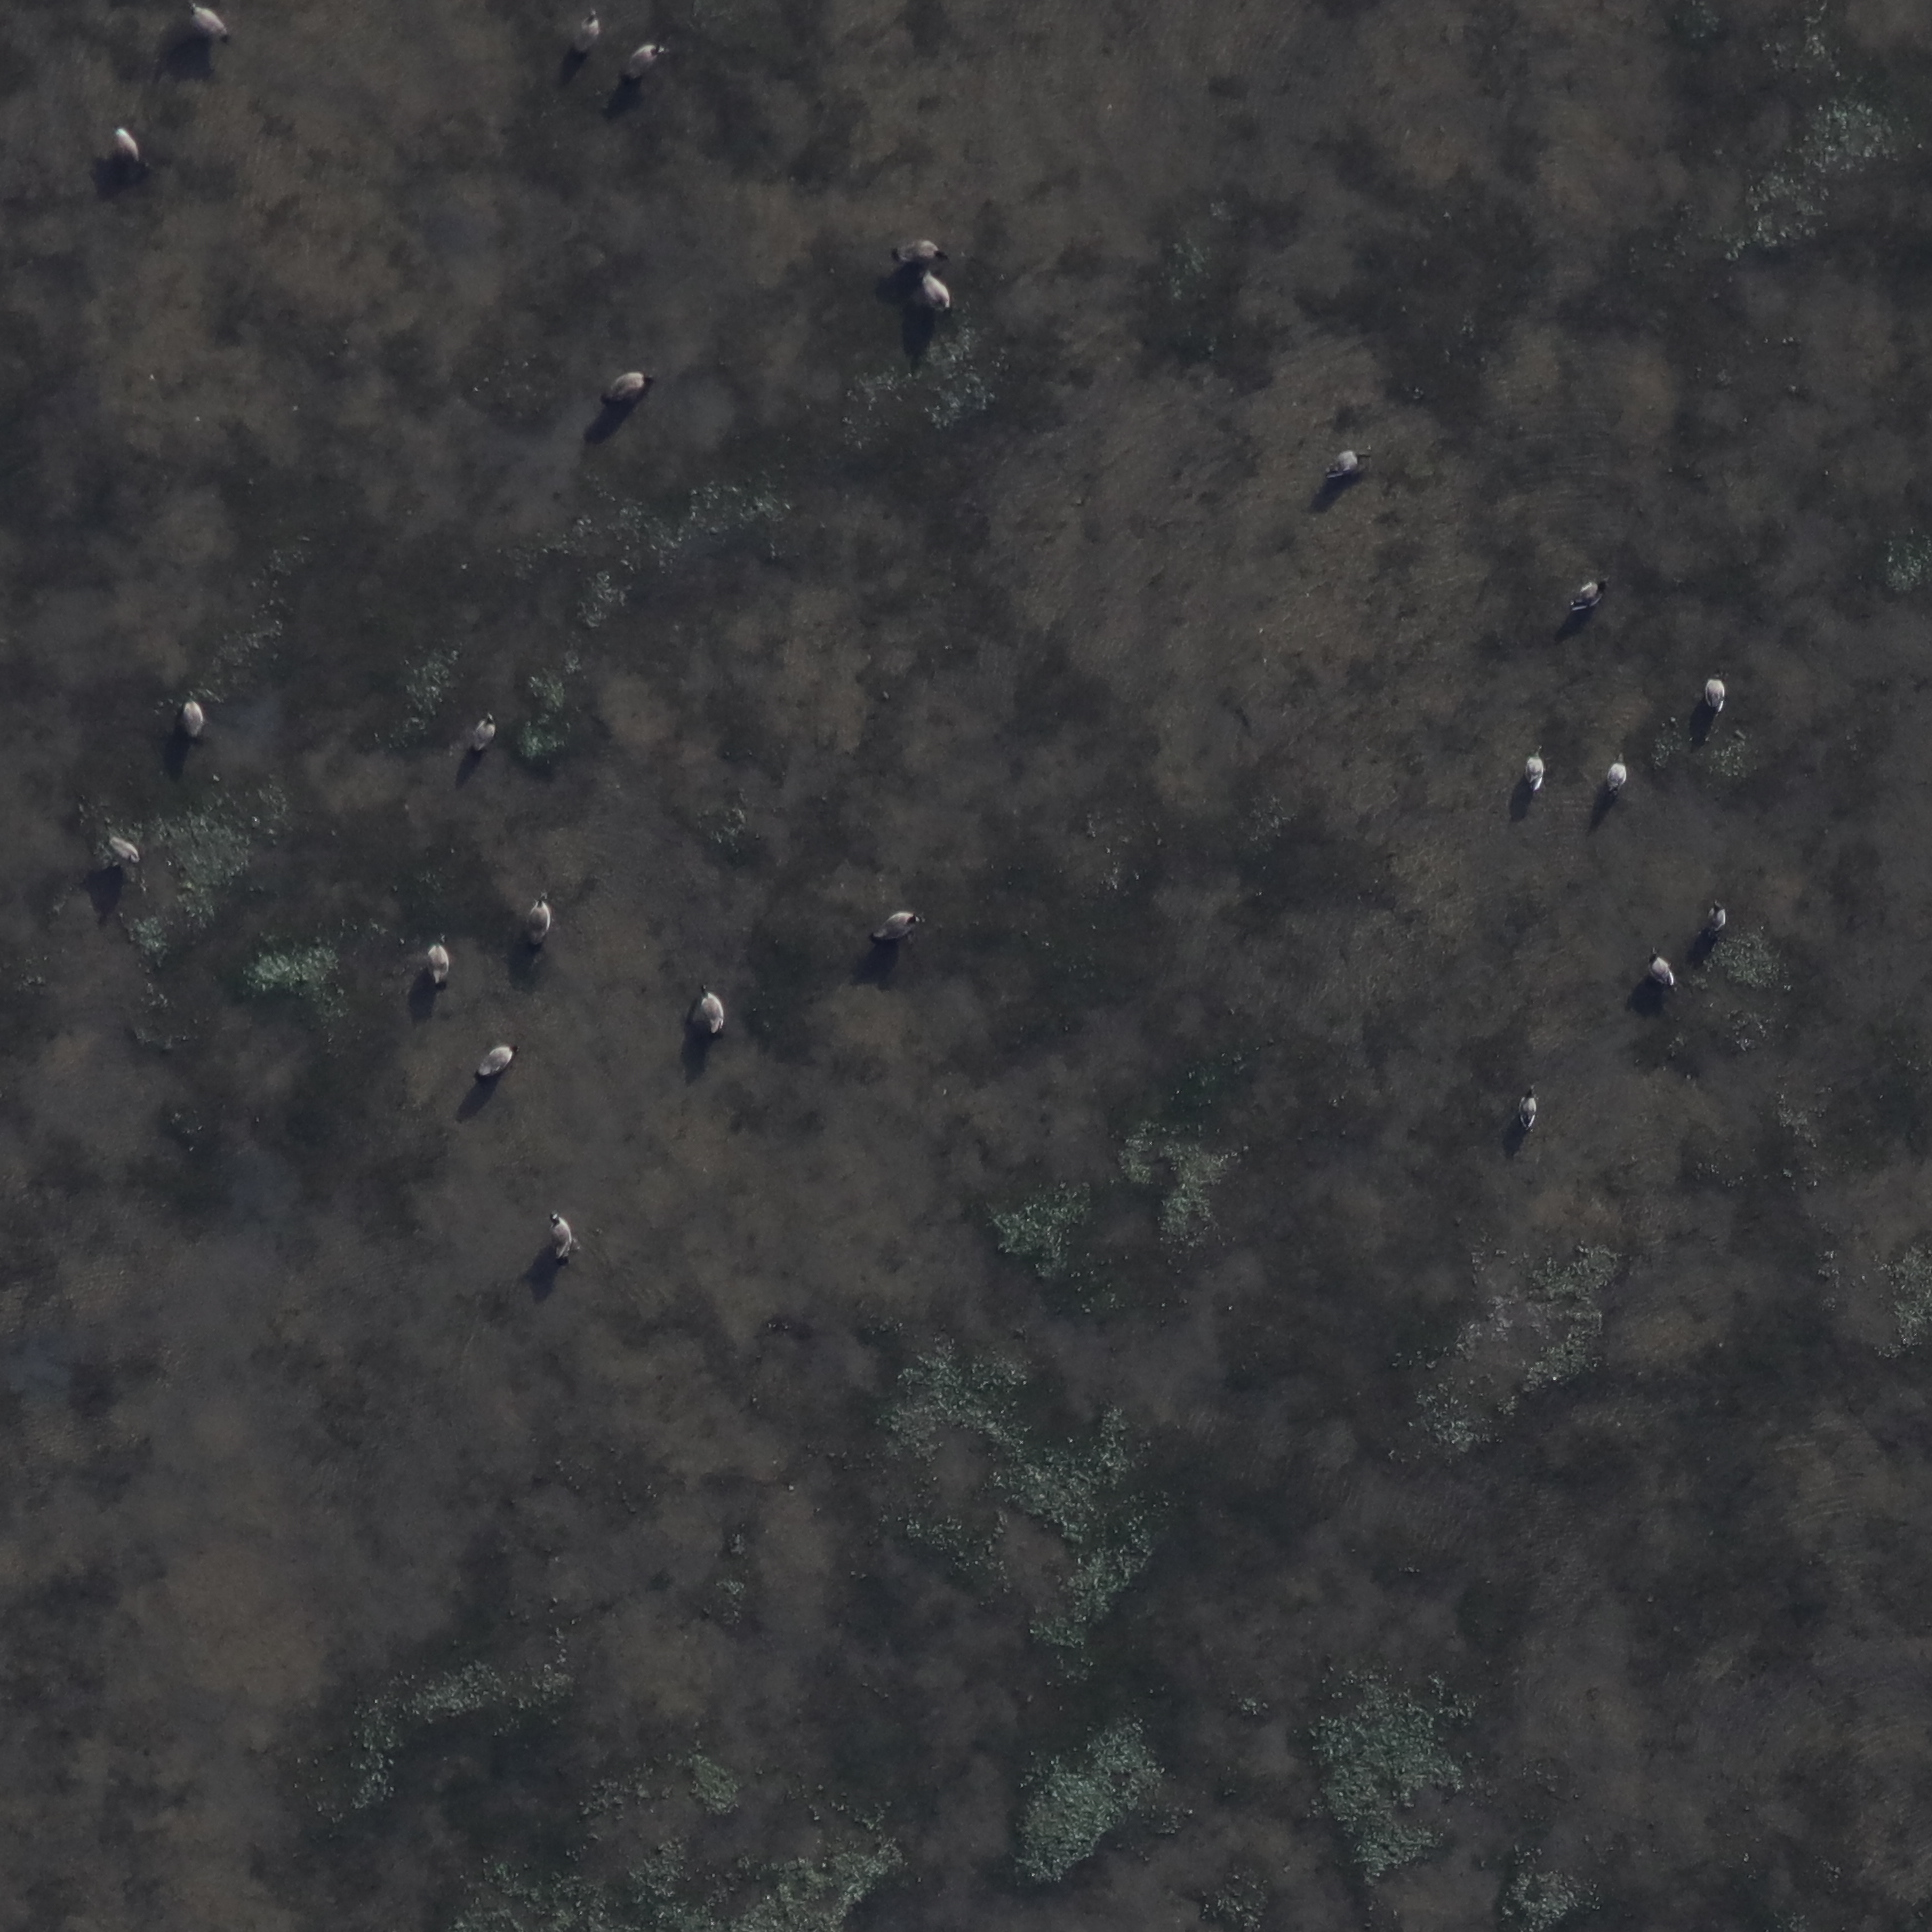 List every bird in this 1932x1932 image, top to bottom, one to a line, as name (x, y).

Canada goose (211, 21)
Canada goose (591, 29)
Canada goose (643, 60)
Canada goose (128, 144)
Canada goose (924, 255)
Canada goose (931, 291)
Canada goose (630, 389)
Canada goose (1346, 463)
Canada goose (1589, 595)
Canada goose (1715, 692)
Canada goose (192, 718)
Canada goose (483, 732)
Canada goose (1537, 770)
Canada goose (1618, 777)
Canada goose (127, 849)
Canada goose (1716, 919)
Canada goose (538, 921)
Canada goose (898, 925)
Canada goose (441, 962)
Canada goose (1662, 971)
Canada goose (713, 1010)
Canada goose (501, 1057)
Canada goose (1529, 1111)
Canada goose (562, 1236)